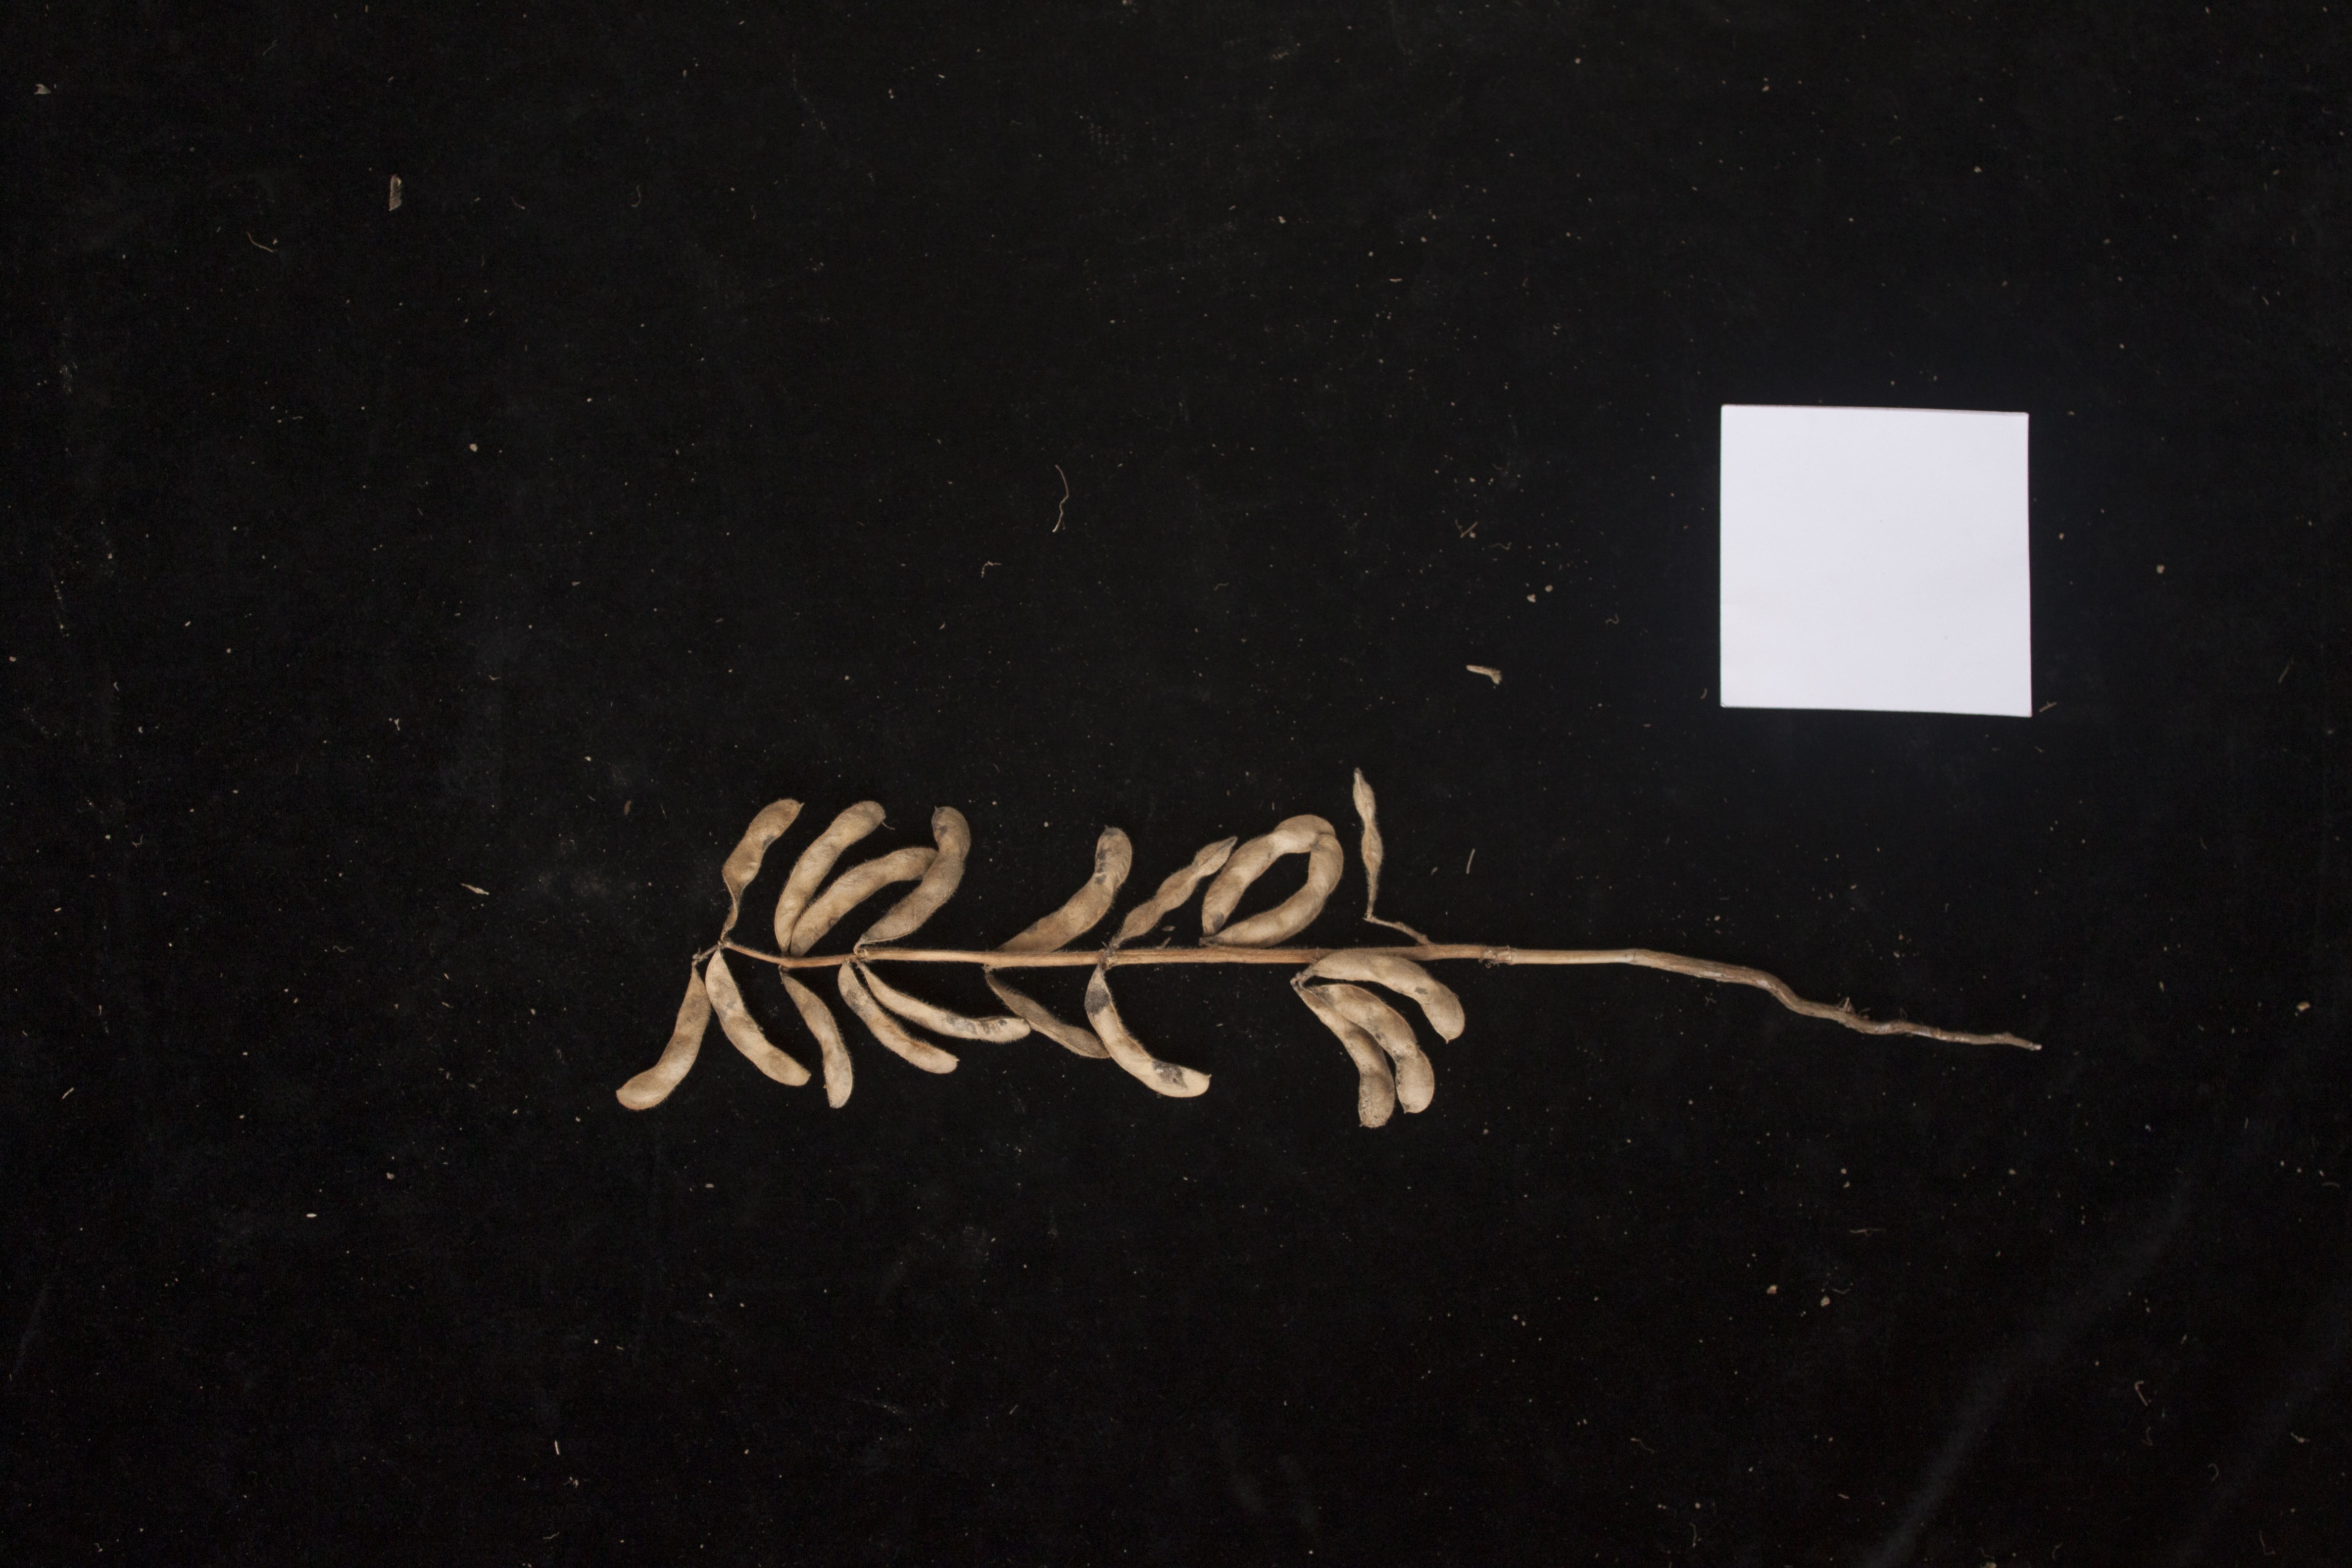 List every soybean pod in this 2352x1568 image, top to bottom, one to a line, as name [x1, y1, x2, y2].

soybean pod [1353, 768, 1383, 901]
soybean pod [723, 802, 802, 933]
soybean pod [774, 803, 884, 951]
soybean pod [858, 809, 970, 943]
soybean pod [1202, 817, 1333, 939]
soybean pod [995, 828, 1131, 955]
soybean pod [1215, 836, 1342, 945]
soybean pod [1114, 837, 1235, 944]
soybean pod [793, 849, 935, 957]
soybean pod [706, 949, 808, 1086]
soybean pod [1304, 950, 1465, 1041]
soybean pod [839, 958, 958, 1074]
soybean pod [859, 963, 1029, 1042]
soybean pod [617, 965, 709, 1111]
soybean pod [1087, 966, 1210, 1098]
soybean pod [783, 975, 852, 1109]
soybean pod [986, 977, 1106, 1058]
soybean pod [1303, 985, 1433, 1113]
soybean pod [1291, 988, 1396, 1128]